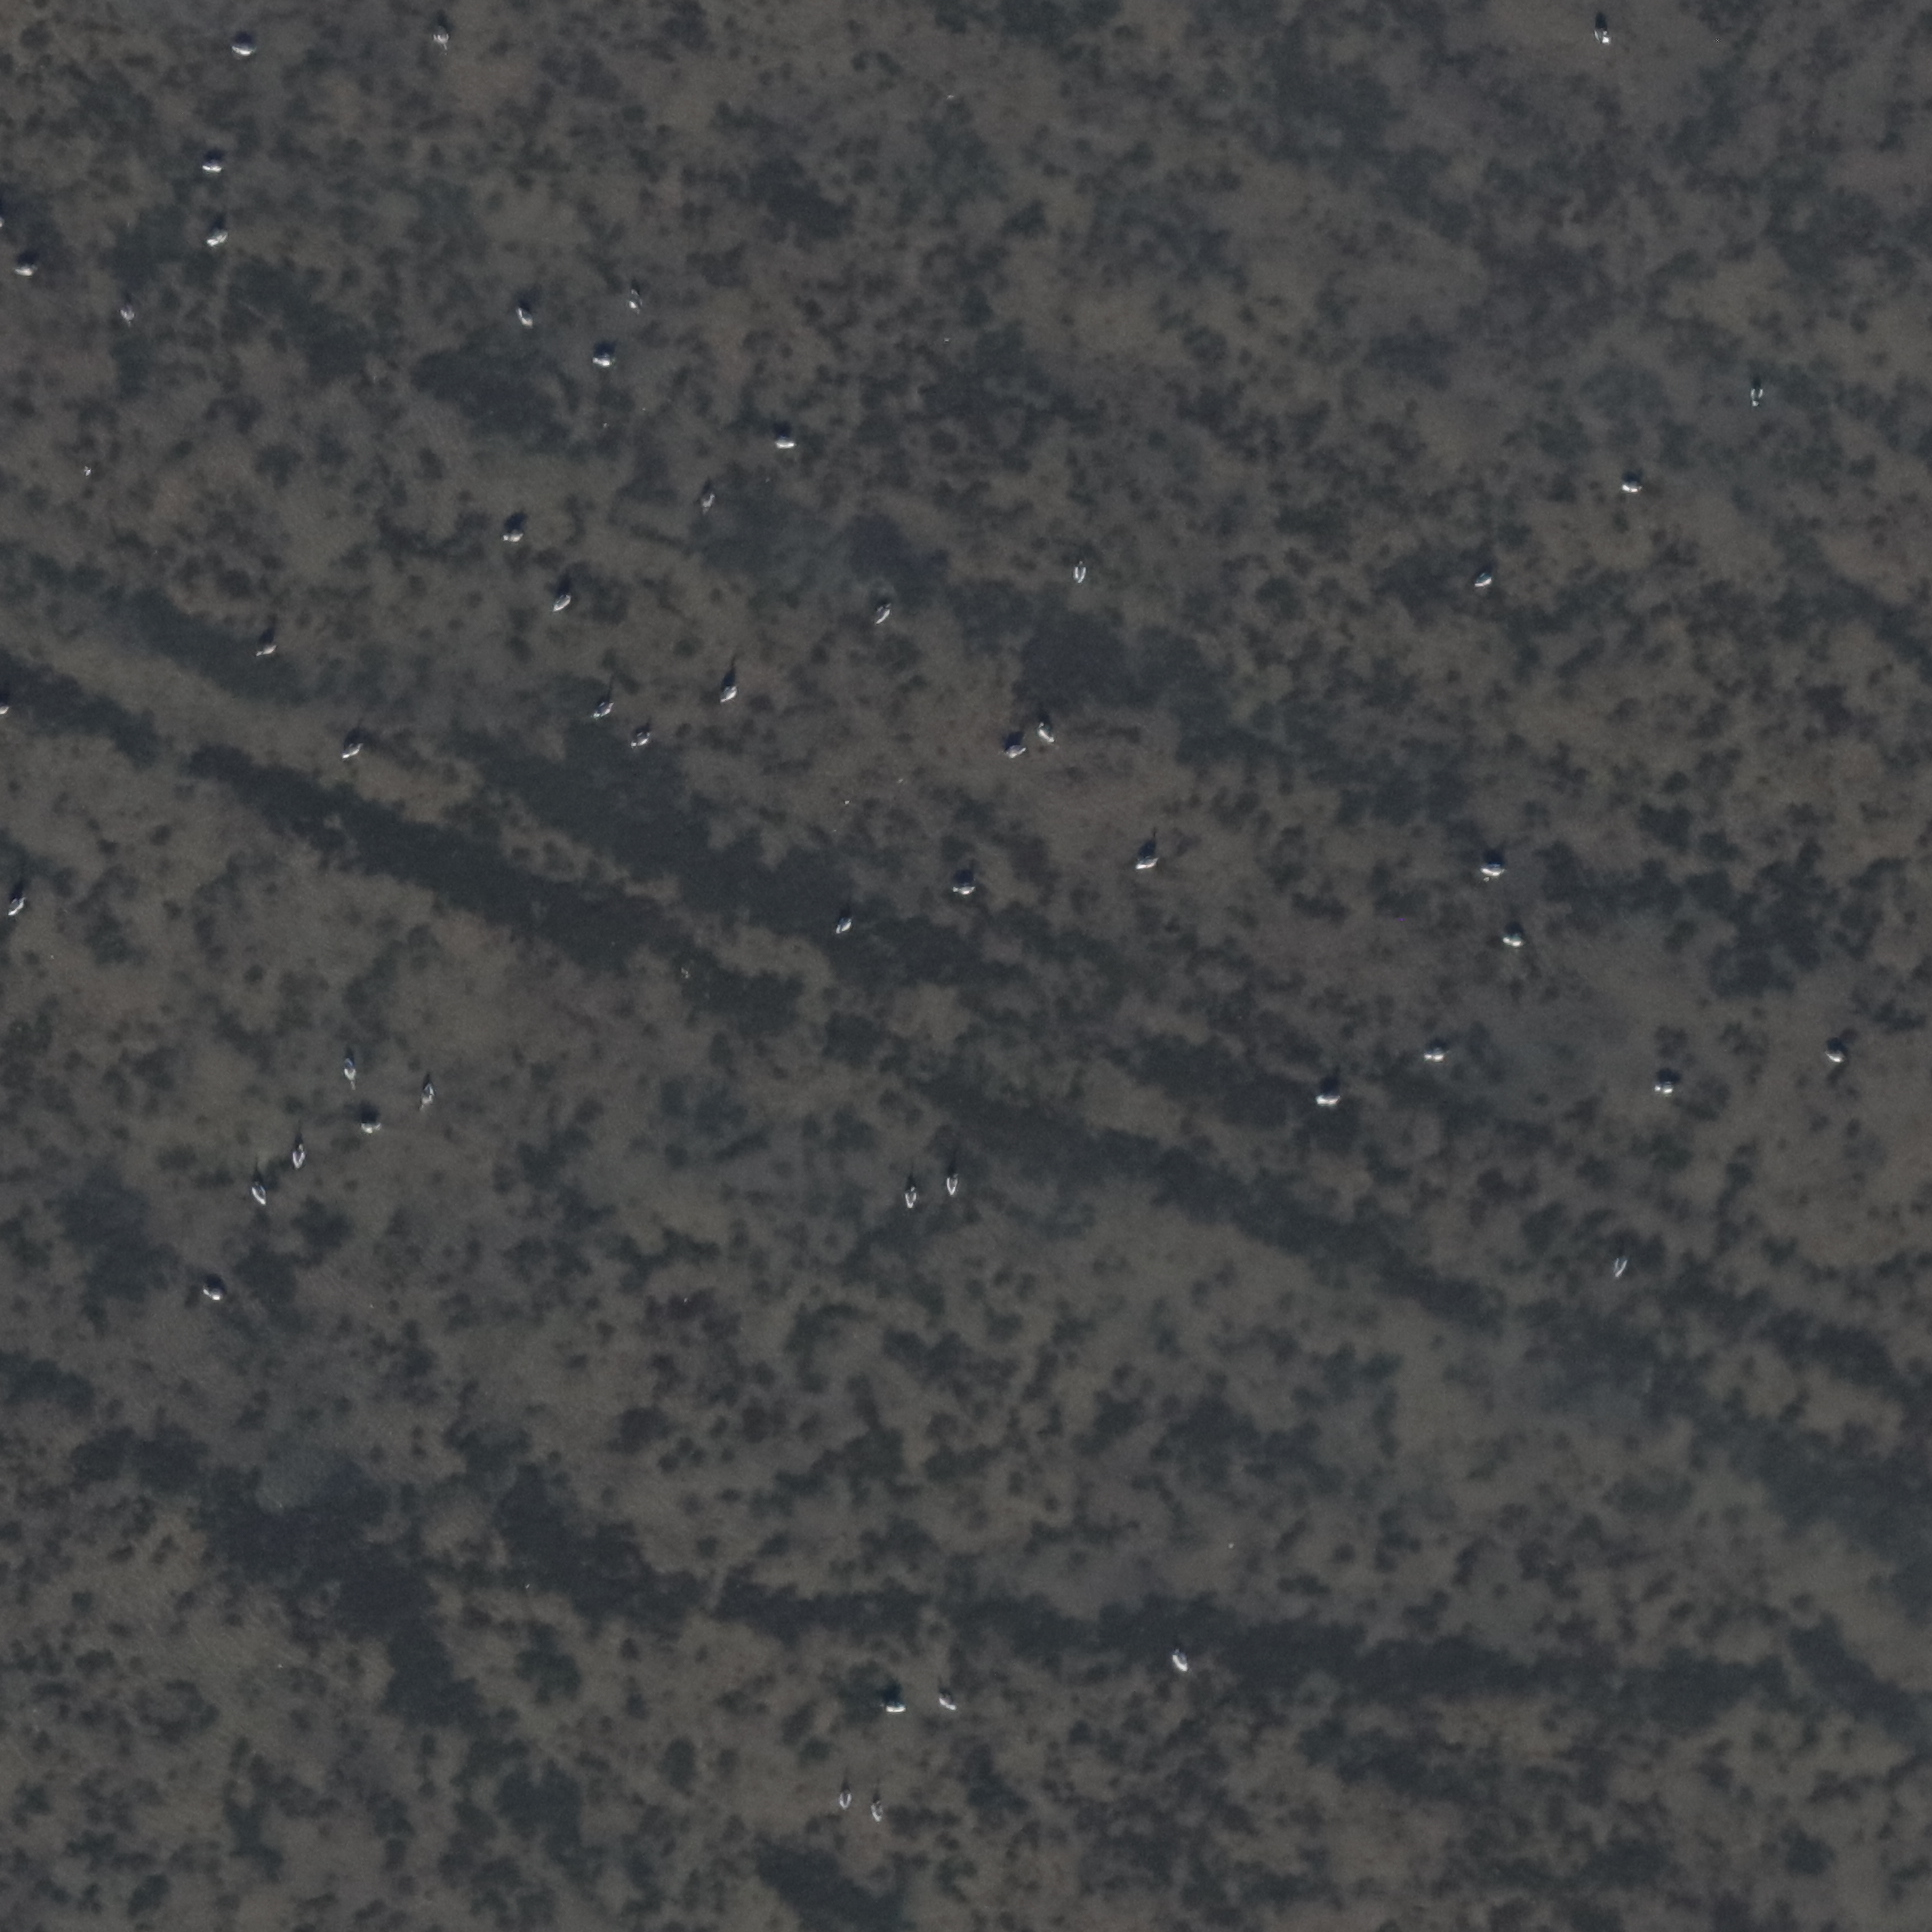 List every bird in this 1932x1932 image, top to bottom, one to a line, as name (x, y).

brant (1598, 34)
brant (443, 35)
brant (244, 49)
brant (213, 166)
brant (217, 237)
brant (26, 271)
brant (635, 299)
brant (129, 314)
brant (529, 317)
brant (604, 360)
brant (1756, 394)
brant (785, 441)
brant (1634, 486)
brant (706, 501)
brant (514, 535)
brant (1081, 572)
brant (1483, 580)
brant (563, 601)
brant (885, 611)
brant (268, 650)
brant (729, 693)
brant (604, 709)
brant (1046, 730)
brant (641, 739)
brant (352, 749)
brant (1015, 750)
brant (1145, 863)
brant (1491, 870)
brant (965, 888)
brant (16, 906)
brant (844, 925)
brant (1513, 939)
brant (1436, 1054)
brant (1837, 1055)
brant (350, 1072)
brant (1666, 1087)
brant (424, 1095)
brant (1329, 1098)
brant (373, 1126)
brant (298, 1155)
brant (953, 1183)
brant (259, 1192)
brant (911, 1197)
brant (1620, 1265)
brant (215, 1293)
brant (1176, 1658)
brant (946, 1699)
brant (892, 1705)
brant (845, 1798)
brant (875, 1811)